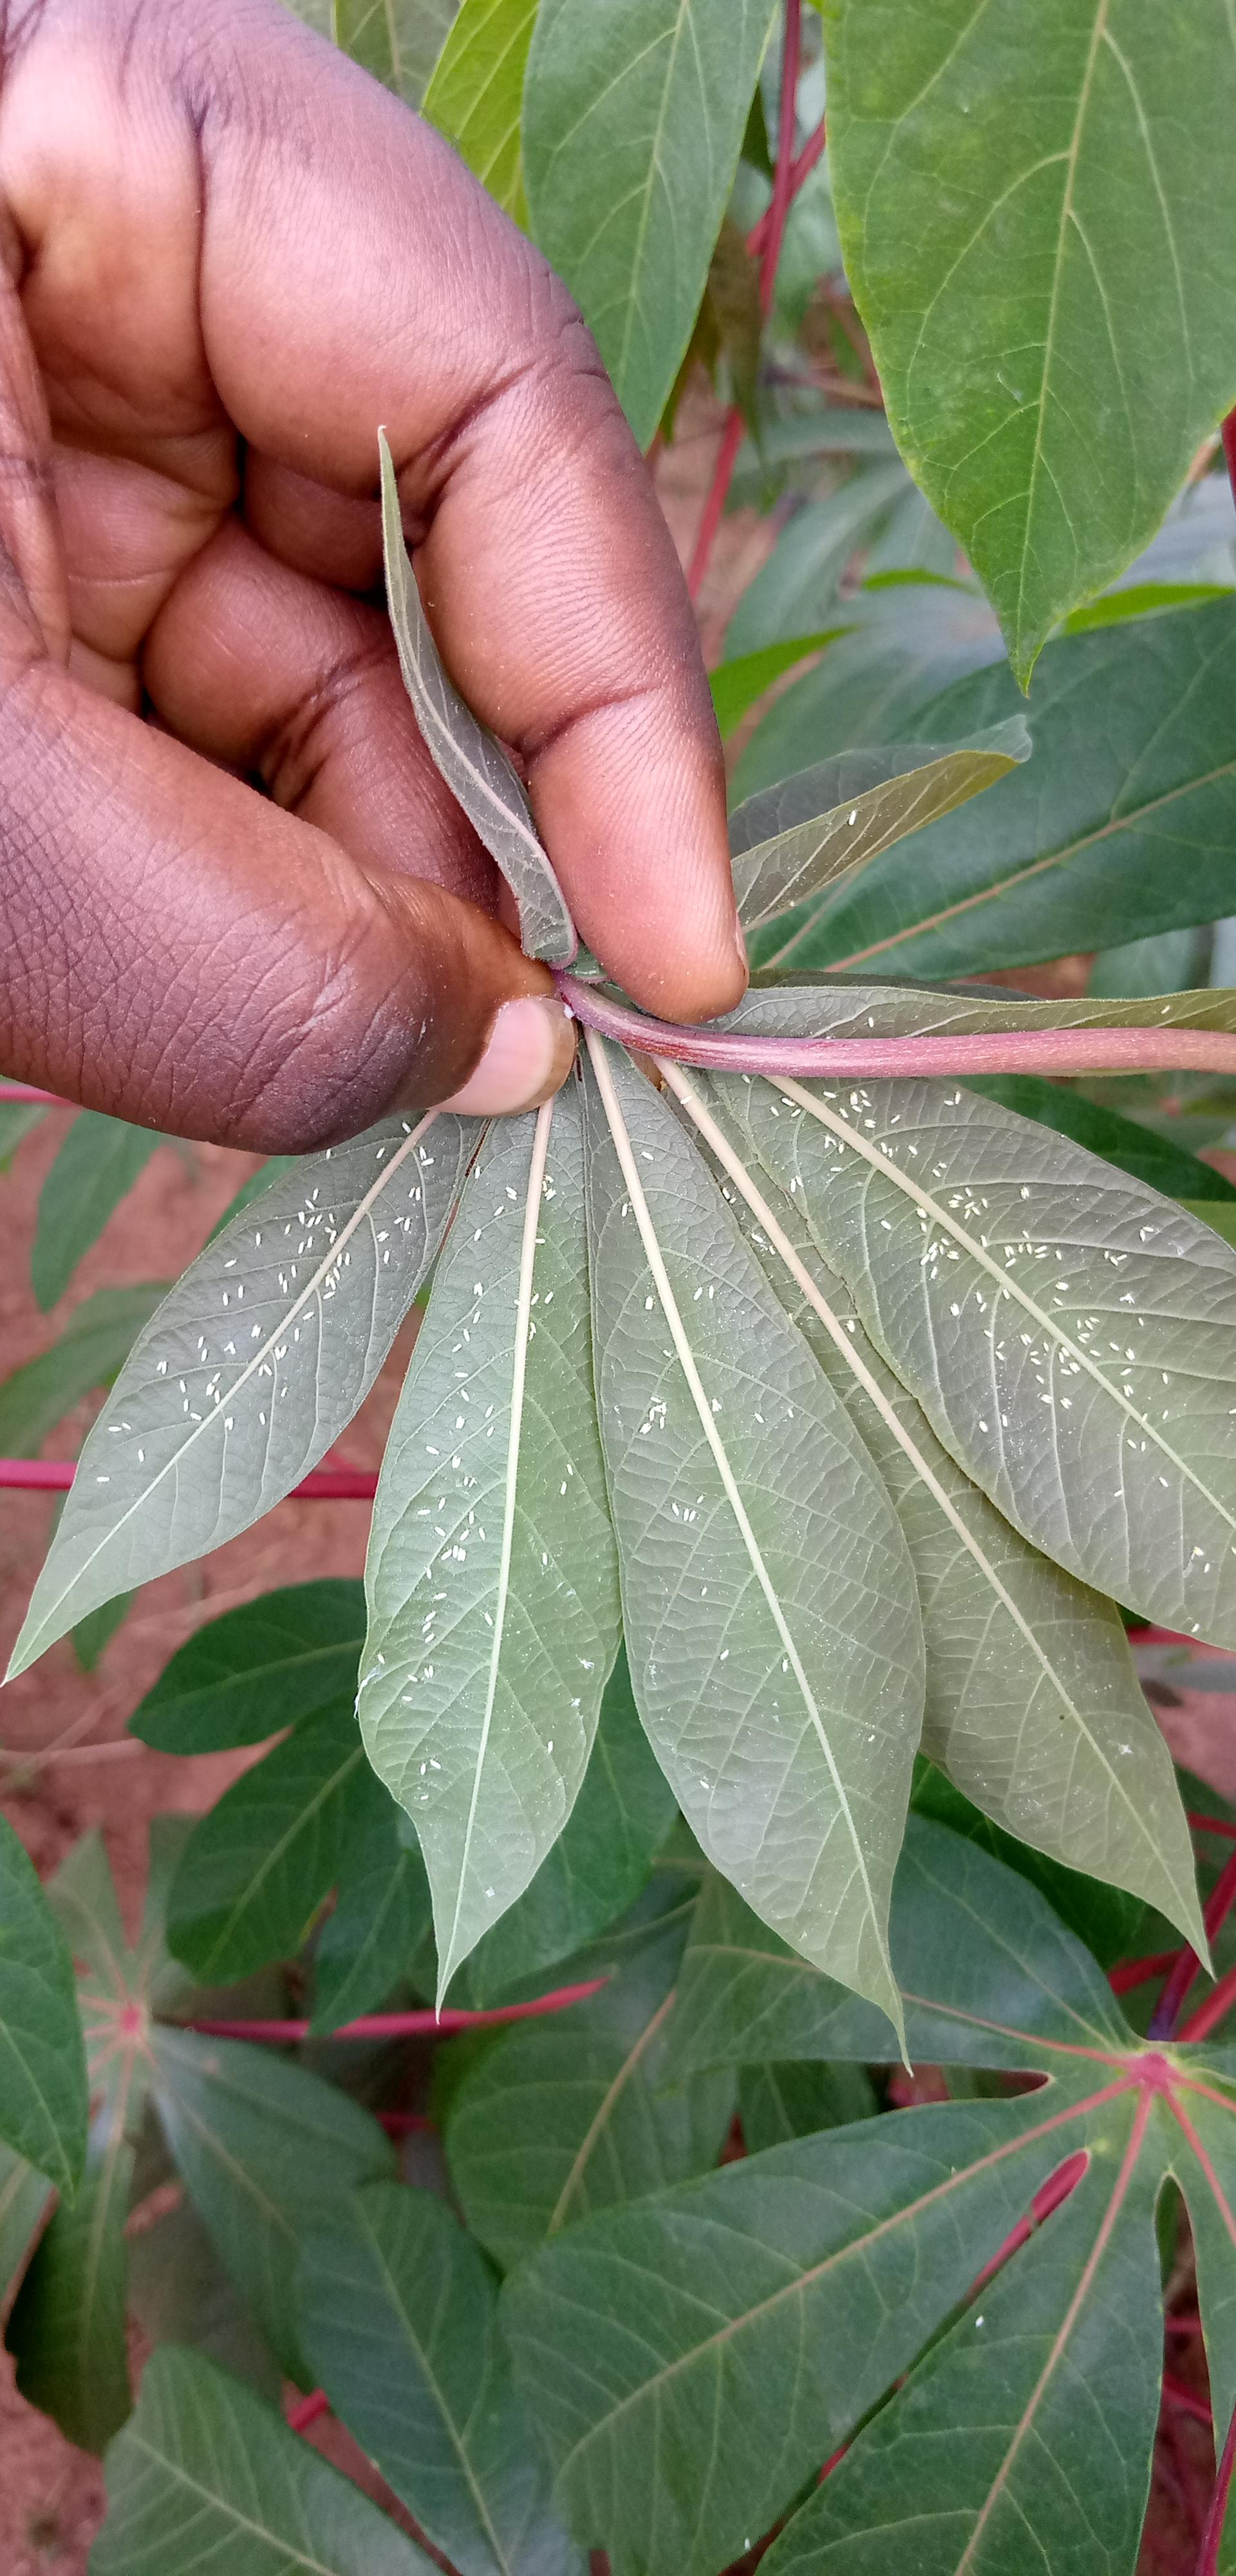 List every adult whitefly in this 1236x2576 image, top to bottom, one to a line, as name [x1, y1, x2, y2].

whitefly [846, 808, 858, 828]
whitefly [787, 900, 798, 909]
whitefly [1158, 1003, 1172, 1017]
whitefly [865, 1015, 877, 1030]
whitefly [739, 1073, 753, 1084]
whitefly [859, 1087, 869, 1099]
whitefly [821, 1088, 836, 1100]
whitefly [954, 1088, 962, 1105]
whitefly [679, 1095, 694, 1105]
whitefly [780, 1095, 797, 1108]
whitefly [860, 1097, 872, 1108]
whitefly [942, 1099, 954, 1107]
whitefly [769, 1104, 781, 1119]
whitefly [852, 1104, 863, 1113]
whitefly [837, 1106, 850, 1119]
whitefly [789, 1108, 802, 1119]
whitefly [888, 1113, 902, 1125]
whitefly [863, 1118, 877, 1124]
whitefly [400, 1121, 413, 1135]
whitefly [864, 1122, 877, 1129]
whitefly [821, 1134, 838, 1150]
whitefly [879, 1141, 887, 1155]
whitefly [836, 1142, 847, 1156]
whitefly [906, 1143, 919, 1157]
whitefly [417, 1144, 429, 1160]
whitefly [375, 1145, 385, 1160]
whitefly [888, 1148, 894, 1159]
whitefly [324, 1148, 332, 1161]
whitefly [639, 1149, 655, 1161]
whitefly [420, 1157, 436, 1166]
whitefly [936, 1160, 948, 1170]
whitefly [473, 1162, 480, 1180]
whitefly [828, 1166, 843, 1174]
whitefly [930, 1168, 944, 1180]
whitefly [795, 1173, 803, 1188]
whitefly [543, 1174, 556, 1184]
whitefly [788, 1176, 796, 1195]
whitefly [541, 1179, 547, 1192]
whitefly [407, 1184, 414, 1198]
whitefly [504, 1184, 518, 1195]
whitefly [415, 1185, 422, 1203]
whitefly [721, 1185, 731, 1200]
whitefly [963, 1186, 973, 1198]
whitefly [1023, 1186, 1031, 1198]
whitefly [312, 1187, 319, 1200]
whitefly [545, 1187, 553, 1198]
whitefly [1020, 1188, 1026, 1200]
whitefly [546, 1189, 557, 1202]
whitefly [952, 1193, 964, 1201]
whitefly [506, 1194, 518, 1202]
whitefly [728, 1196, 738, 1206]
whitefly [980, 1197, 988, 1209]
whitefly [304, 1198, 315, 1211]
whitefly [948, 1198, 960, 1204]
whitefly [620, 1200, 628, 1218]
whitefly [963, 1201, 975, 1209]
whitefly [948, 1203, 960, 1209]
whitefly [492, 1204, 505, 1218]
whitefly [915, 1206, 930, 1220]
whitefly [970, 1206, 982, 1217]
whitefly [963, 1208, 970, 1220]
whitefly [297, 1209, 305, 1225]
whitefly [326, 1211, 337, 1224]
whitefly [315, 1212, 323, 1226]
whitefly [306, 1215, 314, 1229]
whitefly [393, 1215, 404, 1225]
whitefly [403, 1216, 411, 1232]
whitefly [879, 1218, 892, 1232]
whitefly [919, 1220, 928, 1234]
whitefly [283, 1222, 293, 1237]
whitefly [323, 1224, 332, 1234]
whitefly [1141, 1225, 1154, 1234]
whitefly [473, 1227, 482, 1243]
whitefly [1021, 1228, 1030, 1239]
whitefly [1139, 1228, 1147, 1244]
whitefly [330, 1229, 338, 1245]
whitefly [375, 1230, 387, 1238]
whitefly [254, 1231, 262, 1247]
whitefly [749, 1231, 765, 1245]
whitefly [378, 1232, 389, 1244]
whitefly [306, 1234, 314, 1249]
whitefly [979, 1234, 988, 1248]
whitefly [533, 1236, 547, 1246]
whitefly [939, 1236, 951, 1247]
whitefly [295, 1239, 304, 1255]
whitefly [1024, 1240, 1035, 1256]
whitefly [926, 1240, 939, 1253]
whitefly [1017, 1242, 1024, 1255]
whitefly [937, 1244, 946, 1255]
whitefly [767, 1244, 777, 1257]
whitefly [1033, 1245, 1048, 1253]
whitefly [1053, 1247, 1064, 1263]
whitefly [1103, 1248, 1109, 1260]
whitefly [382, 1249, 390, 1265]
whitefly [930, 1249, 937, 1263]
whitefly [948, 1249, 959, 1256]
whitefly [344, 1251, 350, 1266]
whitefly [337, 1252, 342, 1267]
whitefly [919, 1253, 930, 1267]
whitefly [946, 1253, 959, 1261]
whitefly [1033, 1253, 1047, 1260]
whitefly [1116, 1253, 1129, 1262]
whitefly [1109, 1255, 1119, 1267]
whitefly [1004, 1258, 1017, 1269]
whitefly [221, 1258, 238, 1269]
whitefly [290, 1264, 297, 1280]
whitefly [928, 1264, 939, 1282]
whitefly [333, 1265, 342, 1282]
whitefly [277, 1270, 283, 1286]
whitefly [324, 1272, 330, 1288]
whitefly [329, 1276, 338, 1291]
whitefly [282, 1278, 288, 1295]
whitefly [1056, 1280, 1068, 1287]
whitefly [477, 1281, 484, 1296]
whitefly [473, 1282, 477, 1296]
whitefly [236, 1283, 248, 1301]
whitefly [707, 1283, 716, 1302]
whitefly [1054, 1283, 1067, 1291]
whitefly [690, 1284, 703, 1303]
whitefly [1001, 1286, 1011, 1302]
whitefly [221, 1289, 231, 1307]
whitefly [543, 1289, 554, 1306]
whitefly [975, 1289, 984, 1305]
whitefly [321, 1290, 336, 1301]
whitefly [1118, 1290, 1136, 1305]
whitefly [643, 1292, 655, 1312]
whitefly [530, 1293, 539, 1307]
whitefly [1051, 1296, 1063, 1308]
whitefly [512, 1297, 523, 1307]
whitefly [949, 1298, 962, 1318]
whitefly [977, 1302, 988, 1315]
whitefly [301, 1310, 315, 1322]
whitefly [471, 1310, 480, 1326]
whitefly [1137, 1314, 1145, 1329]
whitefly [1089, 1315, 1101, 1326]
whitefly [843, 1318, 857, 1335]
whitefly [1075, 1318, 1081, 1332]
whitefly [1083, 1318, 1094, 1332]
whitefly [529, 1320, 538, 1333]
whitefly [250, 1323, 258, 1339]
whitefly [256, 1326, 262, 1340]
whitefly [294, 1327, 300, 1342]
whitefly [461, 1327, 471, 1344]
whitefly [982, 1327, 993, 1338]
whitefly [529, 1329, 534, 1341]
whitefly [1079, 1332, 1091, 1339]
whitefly [1024, 1332, 1033, 1345]
whitefly [1019, 1333, 1029, 1347]
whitefly [196, 1334, 205, 1349]
whitefly [1076, 1335, 1087, 1345]
whitefly [995, 1339, 1006, 1350]
whitefly [1042, 1340, 1051, 1354]
whitefly [221, 1340, 236, 1356]
whitefly [1106, 1340, 1119, 1352]
whitefly [450, 1341, 464, 1354]
whitefly [280, 1344, 288, 1360]
whitefly [274, 1345, 280, 1361]
whitefly [1061, 1345, 1071, 1358]
whitefly [201, 1347, 208, 1363]
whitefly [661, 1347, 673, 1359]
whitefly [1087, 1348, 1102, 1359]
whitefly [993, 1349, 1006, 1363]
whitefly [1027, 1349, 1039, 1356]
whitefly [1057, 1350, 1066, 1364]
whitefly [1029, 1356, 1043, 1367]
whitefly [162, 1359, 168, 1376]
whitefly [156, 1360, 161, 1371]
whitefly [1067, 1361, 1078, 1374]
whitefly [1072, 1361, 1081, 1372]
whitefly [263, 1362, 273, 1378]
whitefly [257, 1363, 264, 1378]
whitefly [1058, 1366, 1073, 1378]
whitefly [1118, 1367, 1133, 1378]
whitefly [1160, 1370, 1170, 1386]
whitefly [212, 1370, 221, 1383]
whitefly [453, 1370, 470, 1379]
whitefly [1035, 1373, 1044, 1385]
whitefly [178, 1378, 187, 1394]
whitefly [205, 1381, 214, 1396]
whitefly [1127, 1383, 1136, 1395]
whitefly [1122, 1383, 1130, 1398]
whitefly [279, 1386, 289, 1399]
whitefly [458, 1387, 472, 1403]
whitefly [214, 1388, 222, 1405]
whitefly [648, 1394, 662, 1404]
whitefly [709, 1396, 724, 1414]
whitefly [1062, 1396, 1072, 1406]
whitefly [182, 1397, 189, 1413]
whitefly [1059, 1398, 1069, 1410]
whitefly [661, 1401, 668, 1416]
whitefly [484, 1403, 494, 1419]
whitefly [653, 1404, 662, 1412]
whitefly [648, 1406, 656, 1423]
whitefly [1226, 1406, 1236, 1417]
whitefly [786, 1407, 796, 1421]
whitefly [1161, 1407, 1170, 1422]
whitefly [753, 1409, 767, 1425]
whitefly [257, 1410, 268, 1427]
whitefly [1139, 1410, 1149, 1423]
whitefly [189, 1411, 203, 1421]
whitefly [1000, 1412, 1009, 1428]
whitefly [659, 1415, 665, 1430]
whitefly [224, 1416, 230, 1428]
whitefly [229, 1416, 234, 1432]
whitefly [977, 1419, 990, 1434]
whitefly [121, 1421, 132, 1430]
whitefly [485, 1423, 495, 1439]
whitefly [107, 1425, 122, 1432]
whitefly [1125, 1437, 1138, 1450]
whitefly [1139, 1439, 1147, 1454]
whitefly [424, 1444, 440, 1456]
whitefly [137, 1447, 146, 1464]
whitefly [452, 1454, 456, 1470]
whitefly [457, 1456, 461, 1468]
whitefly [564, 1462, 576, 1476]
whitefly [462, 1473, 469, 1488]
whitefly [95, 1474, 112, 1484]
whitefly [469, 1474, 477, 1488]
whitefly [1156, 1475, 1170, 1490]
whitefly [557, 1479, 568, 1499]
whitefly [1112, 1488, 1126, 1499]
whitefly [696, 1492, 706, 1505]
whitefly [437, 1496, 446, 1511]
whitefly [671, 1501, 680, 1517]
whitefly [682, 1506, 689, 1522]
whitefly [416, 1508, 431, 1516]
whitefly [689, 1508, 698, 1524]
whitefly [467, 1509, 476, 1525]
whitefly [433, 1525, 447, 1537]
whitefly [477, 1526, 489, 1542]
whitefly [460, 1528, 470, 1542]
whitefly [452, 1544, 458, 1560]
whitefly [1191, 1544, 1206, 1558]
whitefly [458, 1546, 467, 1564]
whitefly [441, 1549, 453, 1562]
whitefly [540, 1549, 549, 1567]
whitefly [1202, 1561, 1211, 1575]
whitefly [426, 1566, 433, 1581]
whitefly [698, 1584, 709, 1599]
whitefly [431, 1590, 448, 1602]
whitefly [424, 1609, 437, 1622]
whitefly [483, 1611, 493, 1627]
whitefly [422, 1620, 432, 1635]
whitefly [1188, 1620, 1203, 1636]
whitefly [424, 1632, 435, 1645]
whitefly [718, 1647, 731, 1663]
whitefly [375, 1652, 385, 1665]
whitefly [780, 1654, 791, 1674]
whitefly [428, 1663, 438, 1680]
whitefly [423, 1666, 429, 1680]
whitefly [406, 1672, 418, 1683]
whitefly [400, 1694, 413, 1703]
whitefly [866, 1732, 876, 1744]
whitefly [546, 1738, 556, 1755]
whitefly [429, 1757, 442, 1770]
whitefly [418, 1761, 428, 1777]
whitefly [696, 1774, 713, 1797]
whitefly [418, 1792, 431, 1801]